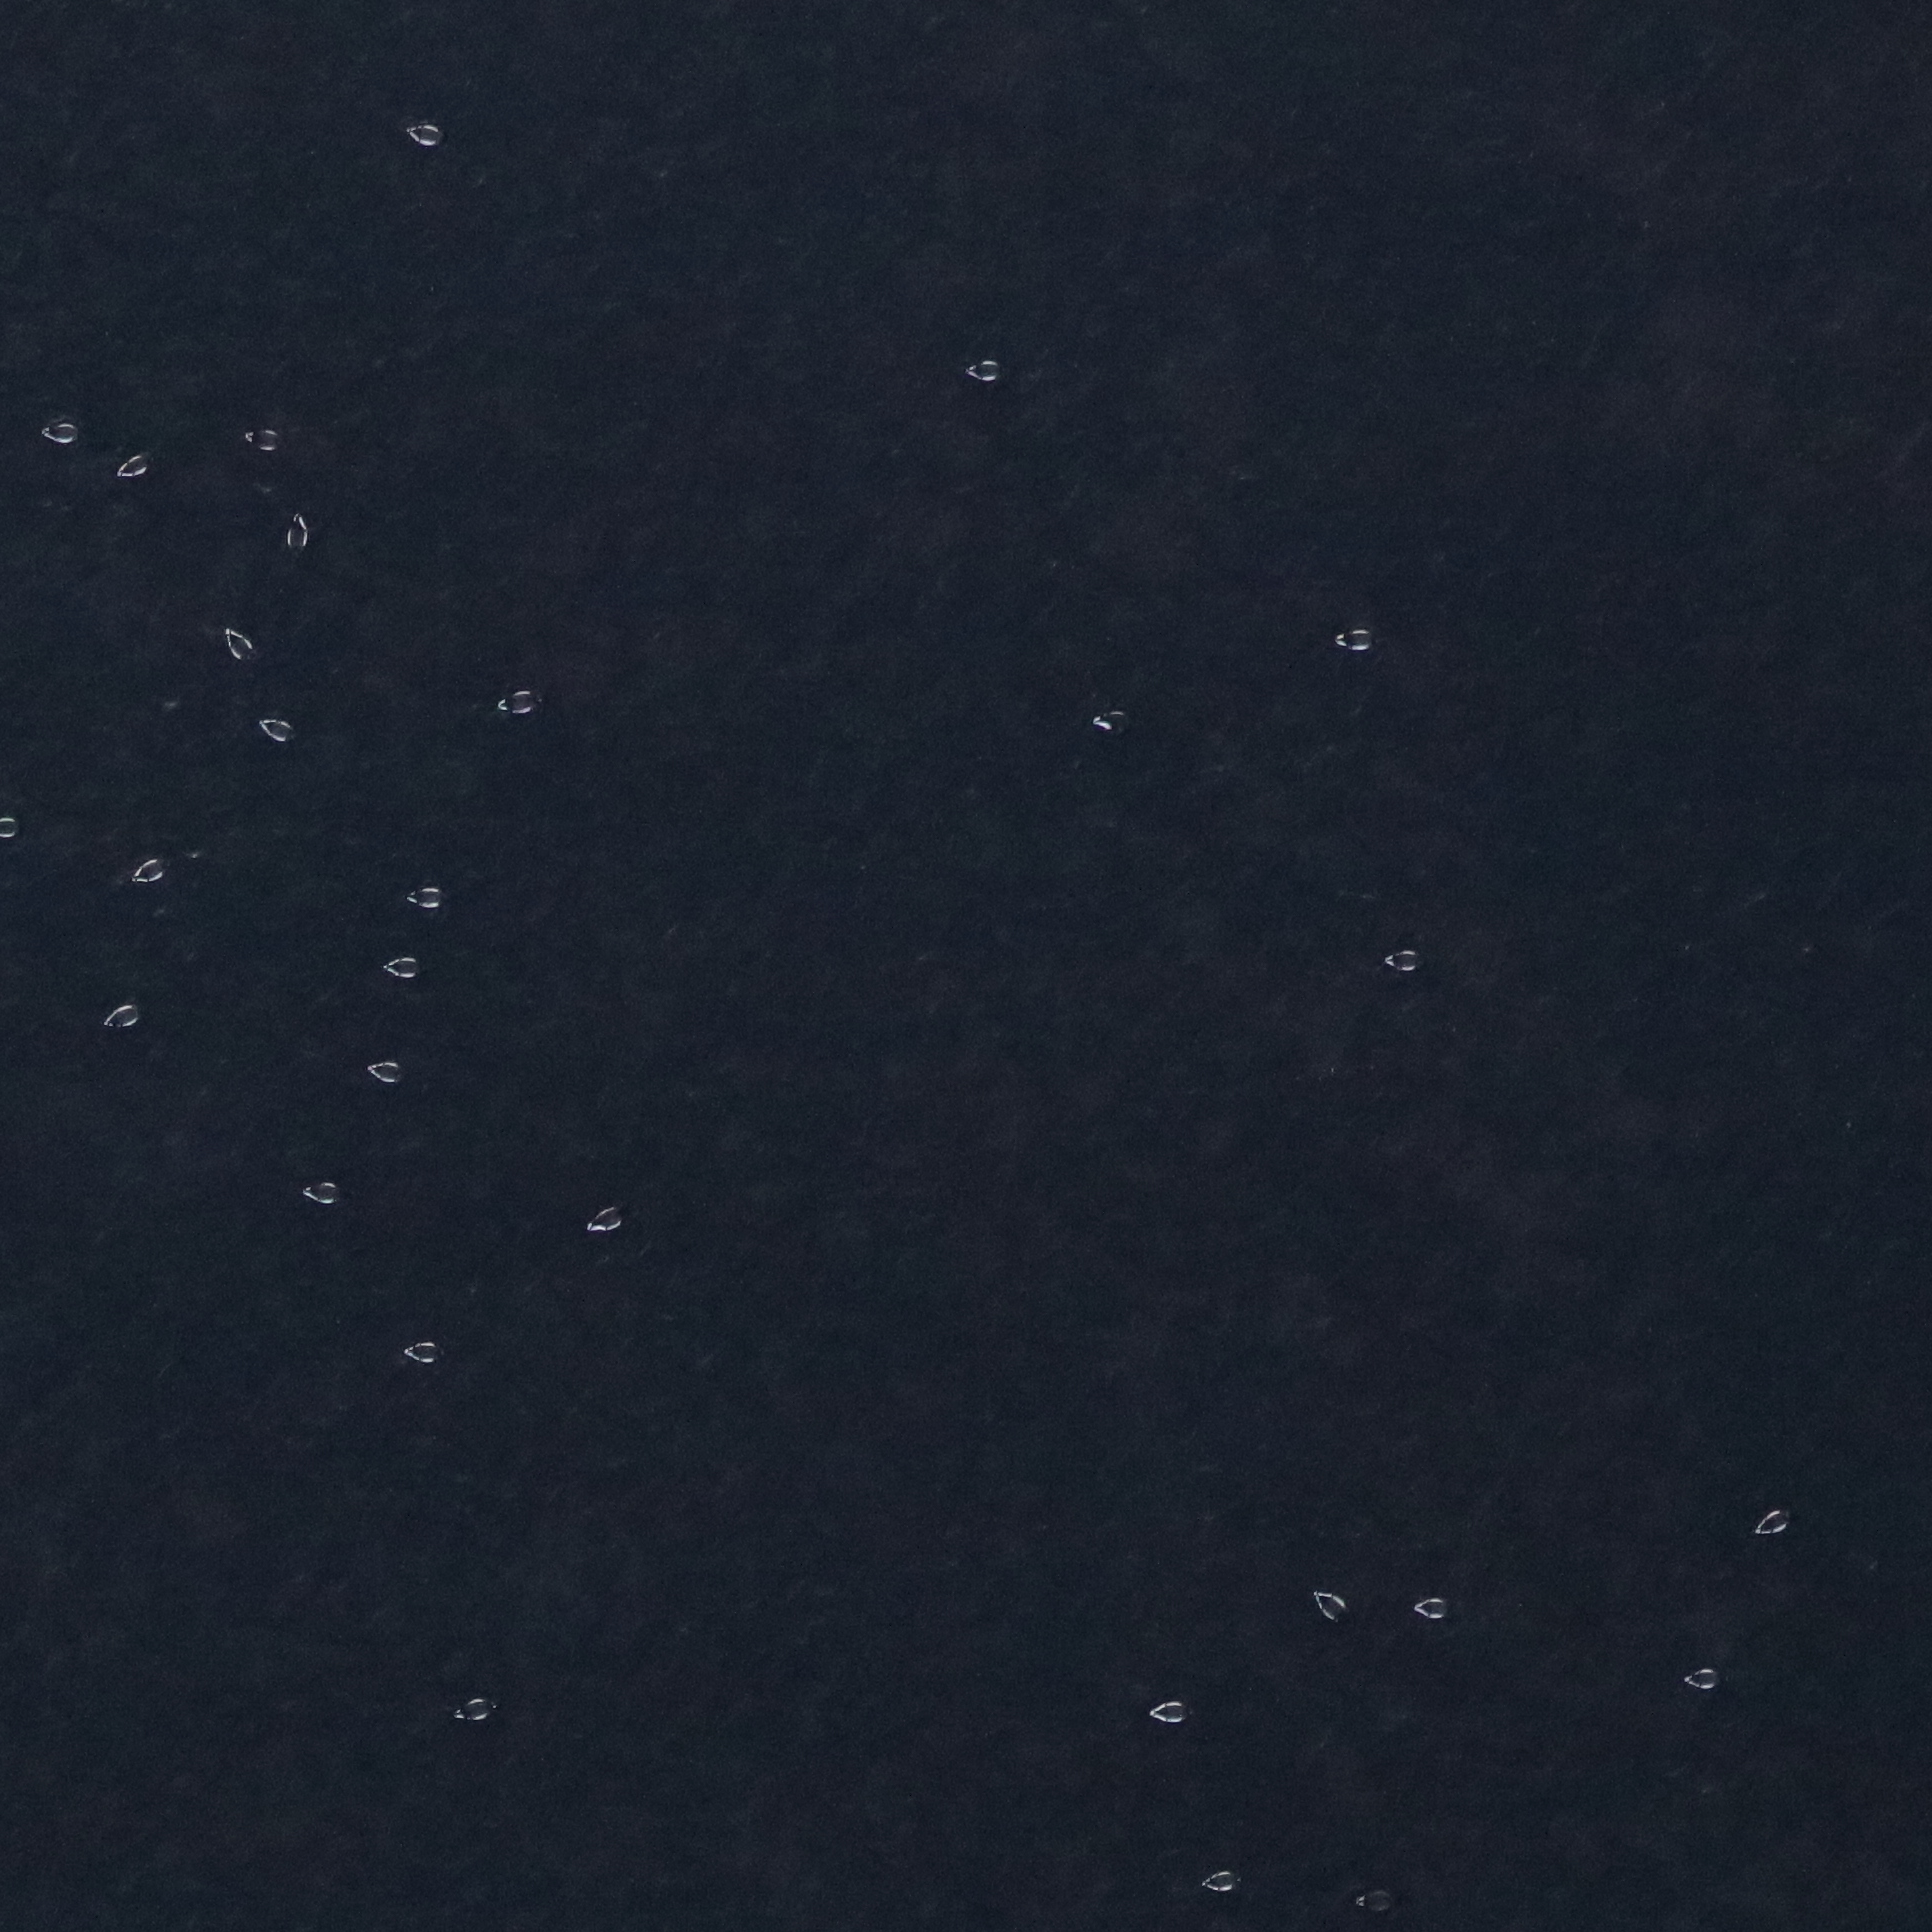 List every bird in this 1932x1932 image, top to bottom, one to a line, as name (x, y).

brant (426, 135)
brant (984, 372)
brant (62, 432)
brant (265, 441)
brant (132, 466)
brant (295, 537)
brant (1359, 641)
brant (238, 647)
brant (519, 704)
brant (1113, 721)
brant (278, 731)
brant (3, 828)
brant (149, 872)
brant (426, 899)
brant (1404, 962)
brant (403, 966)
brant (122, 1018)
brant (387, 1072)
brant (323, 1192)
brant (606, 1219)
brant (424, 1352)
brant (1774, 1522)
brant (1331, 1606)
brant (1433, 1608)
brant (1704, 1677)
brant (476, 1709)
brant (1171, 1711)
brant (1222, 1880)
brant (1375, 1901)